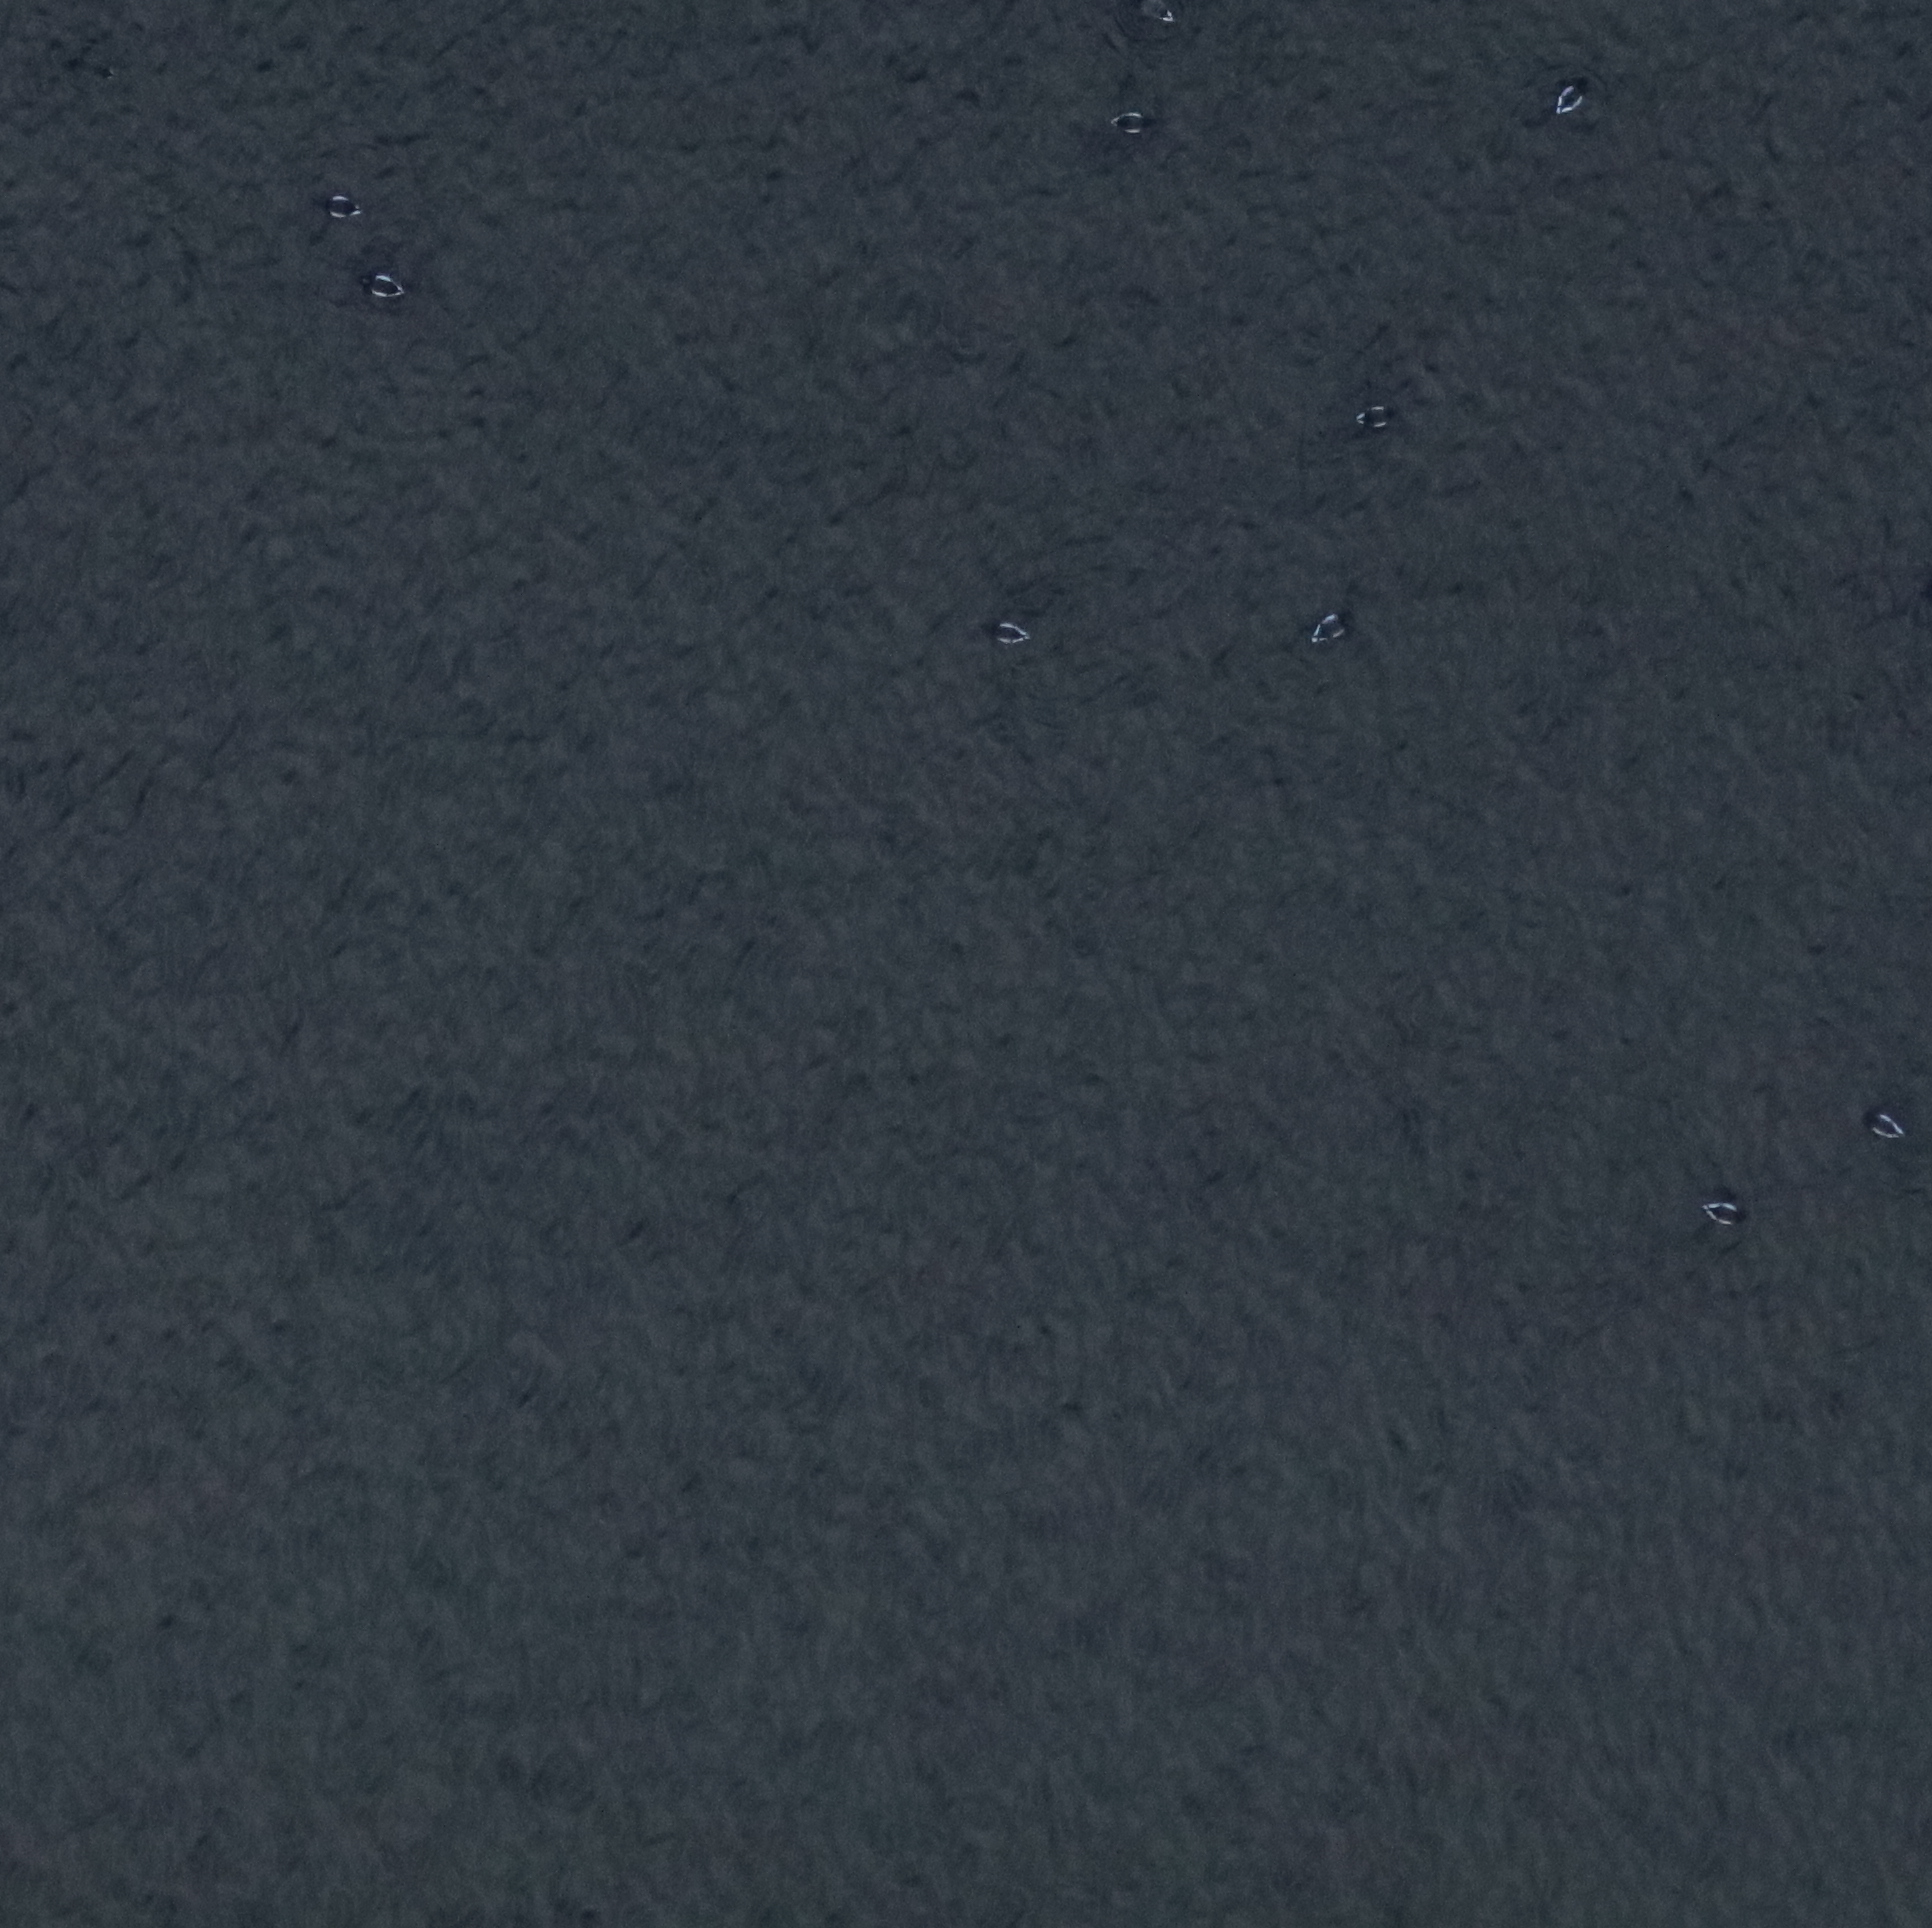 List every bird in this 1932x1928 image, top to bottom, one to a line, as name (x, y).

brant (1157, 5)
brant (1572, 98)
brant (1131, 124)
brant (342, 207)
brant (385, 288)
brant (1376, 420)
brant (1330, 628)
brant (1010, 632)
brant (1883, 1125)
brant (1725, 1213)